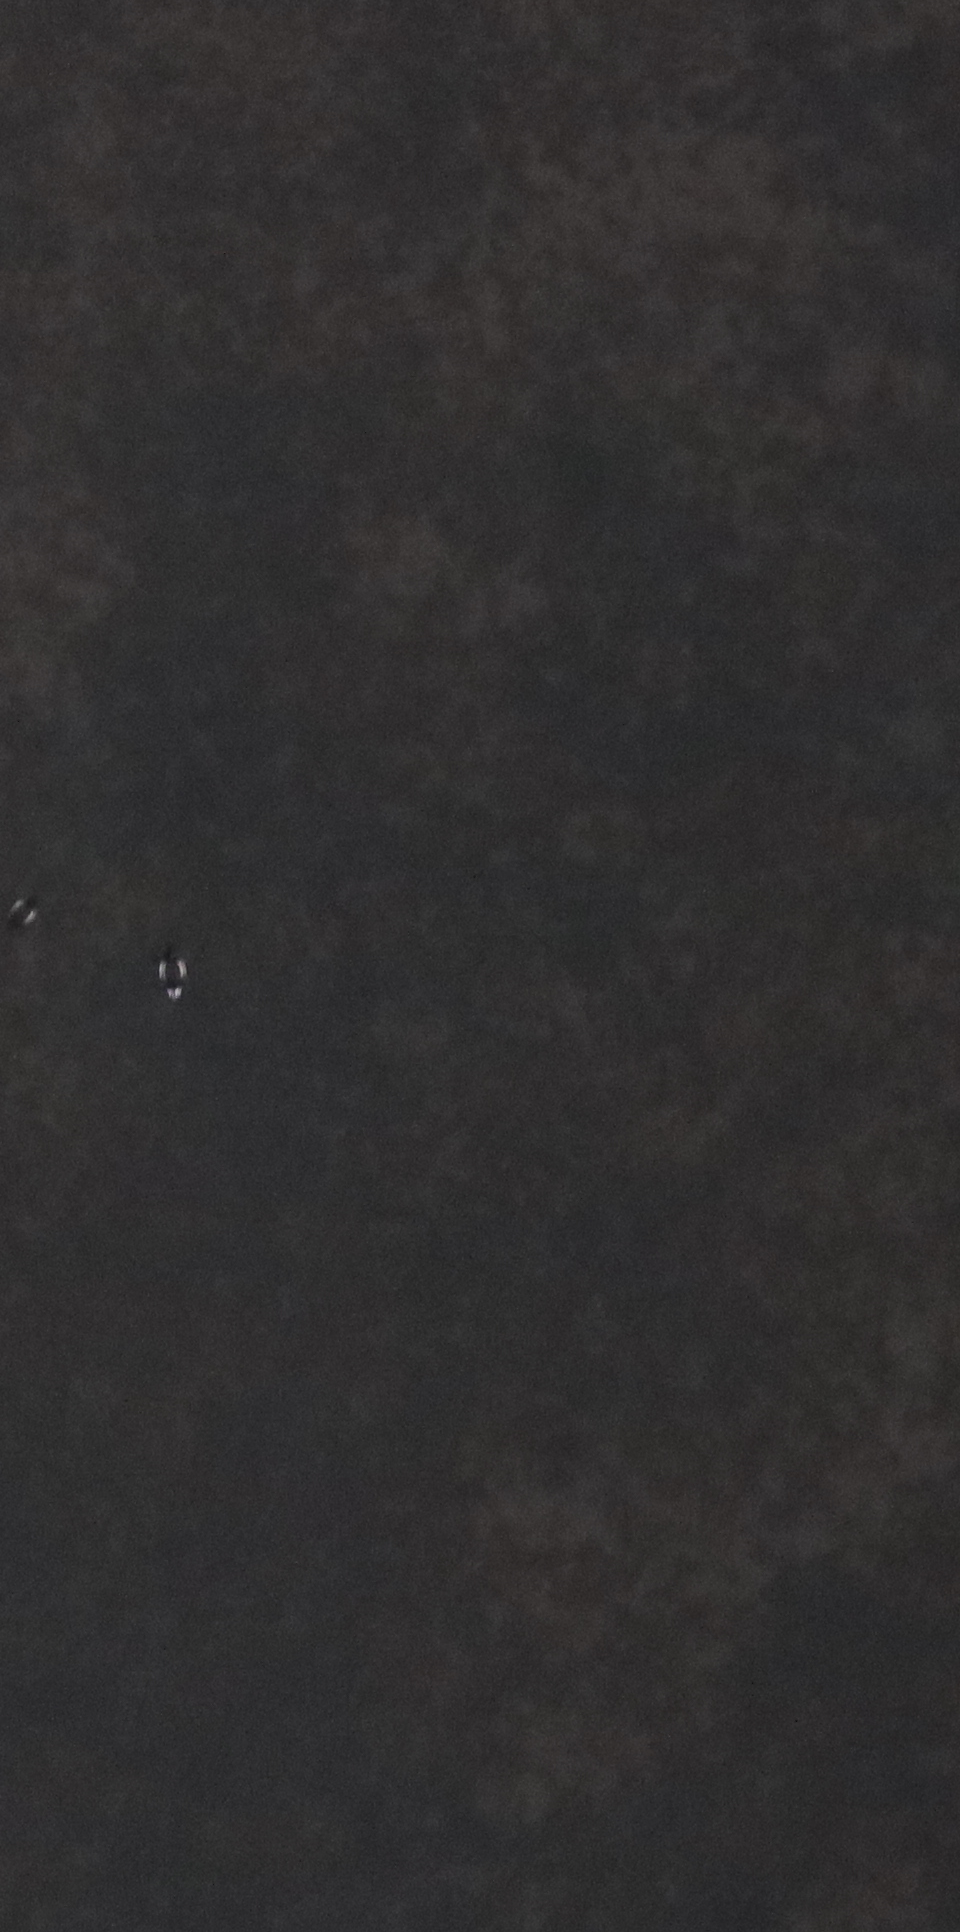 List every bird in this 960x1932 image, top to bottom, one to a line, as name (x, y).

brant (23, 912)
brant (172, 975)